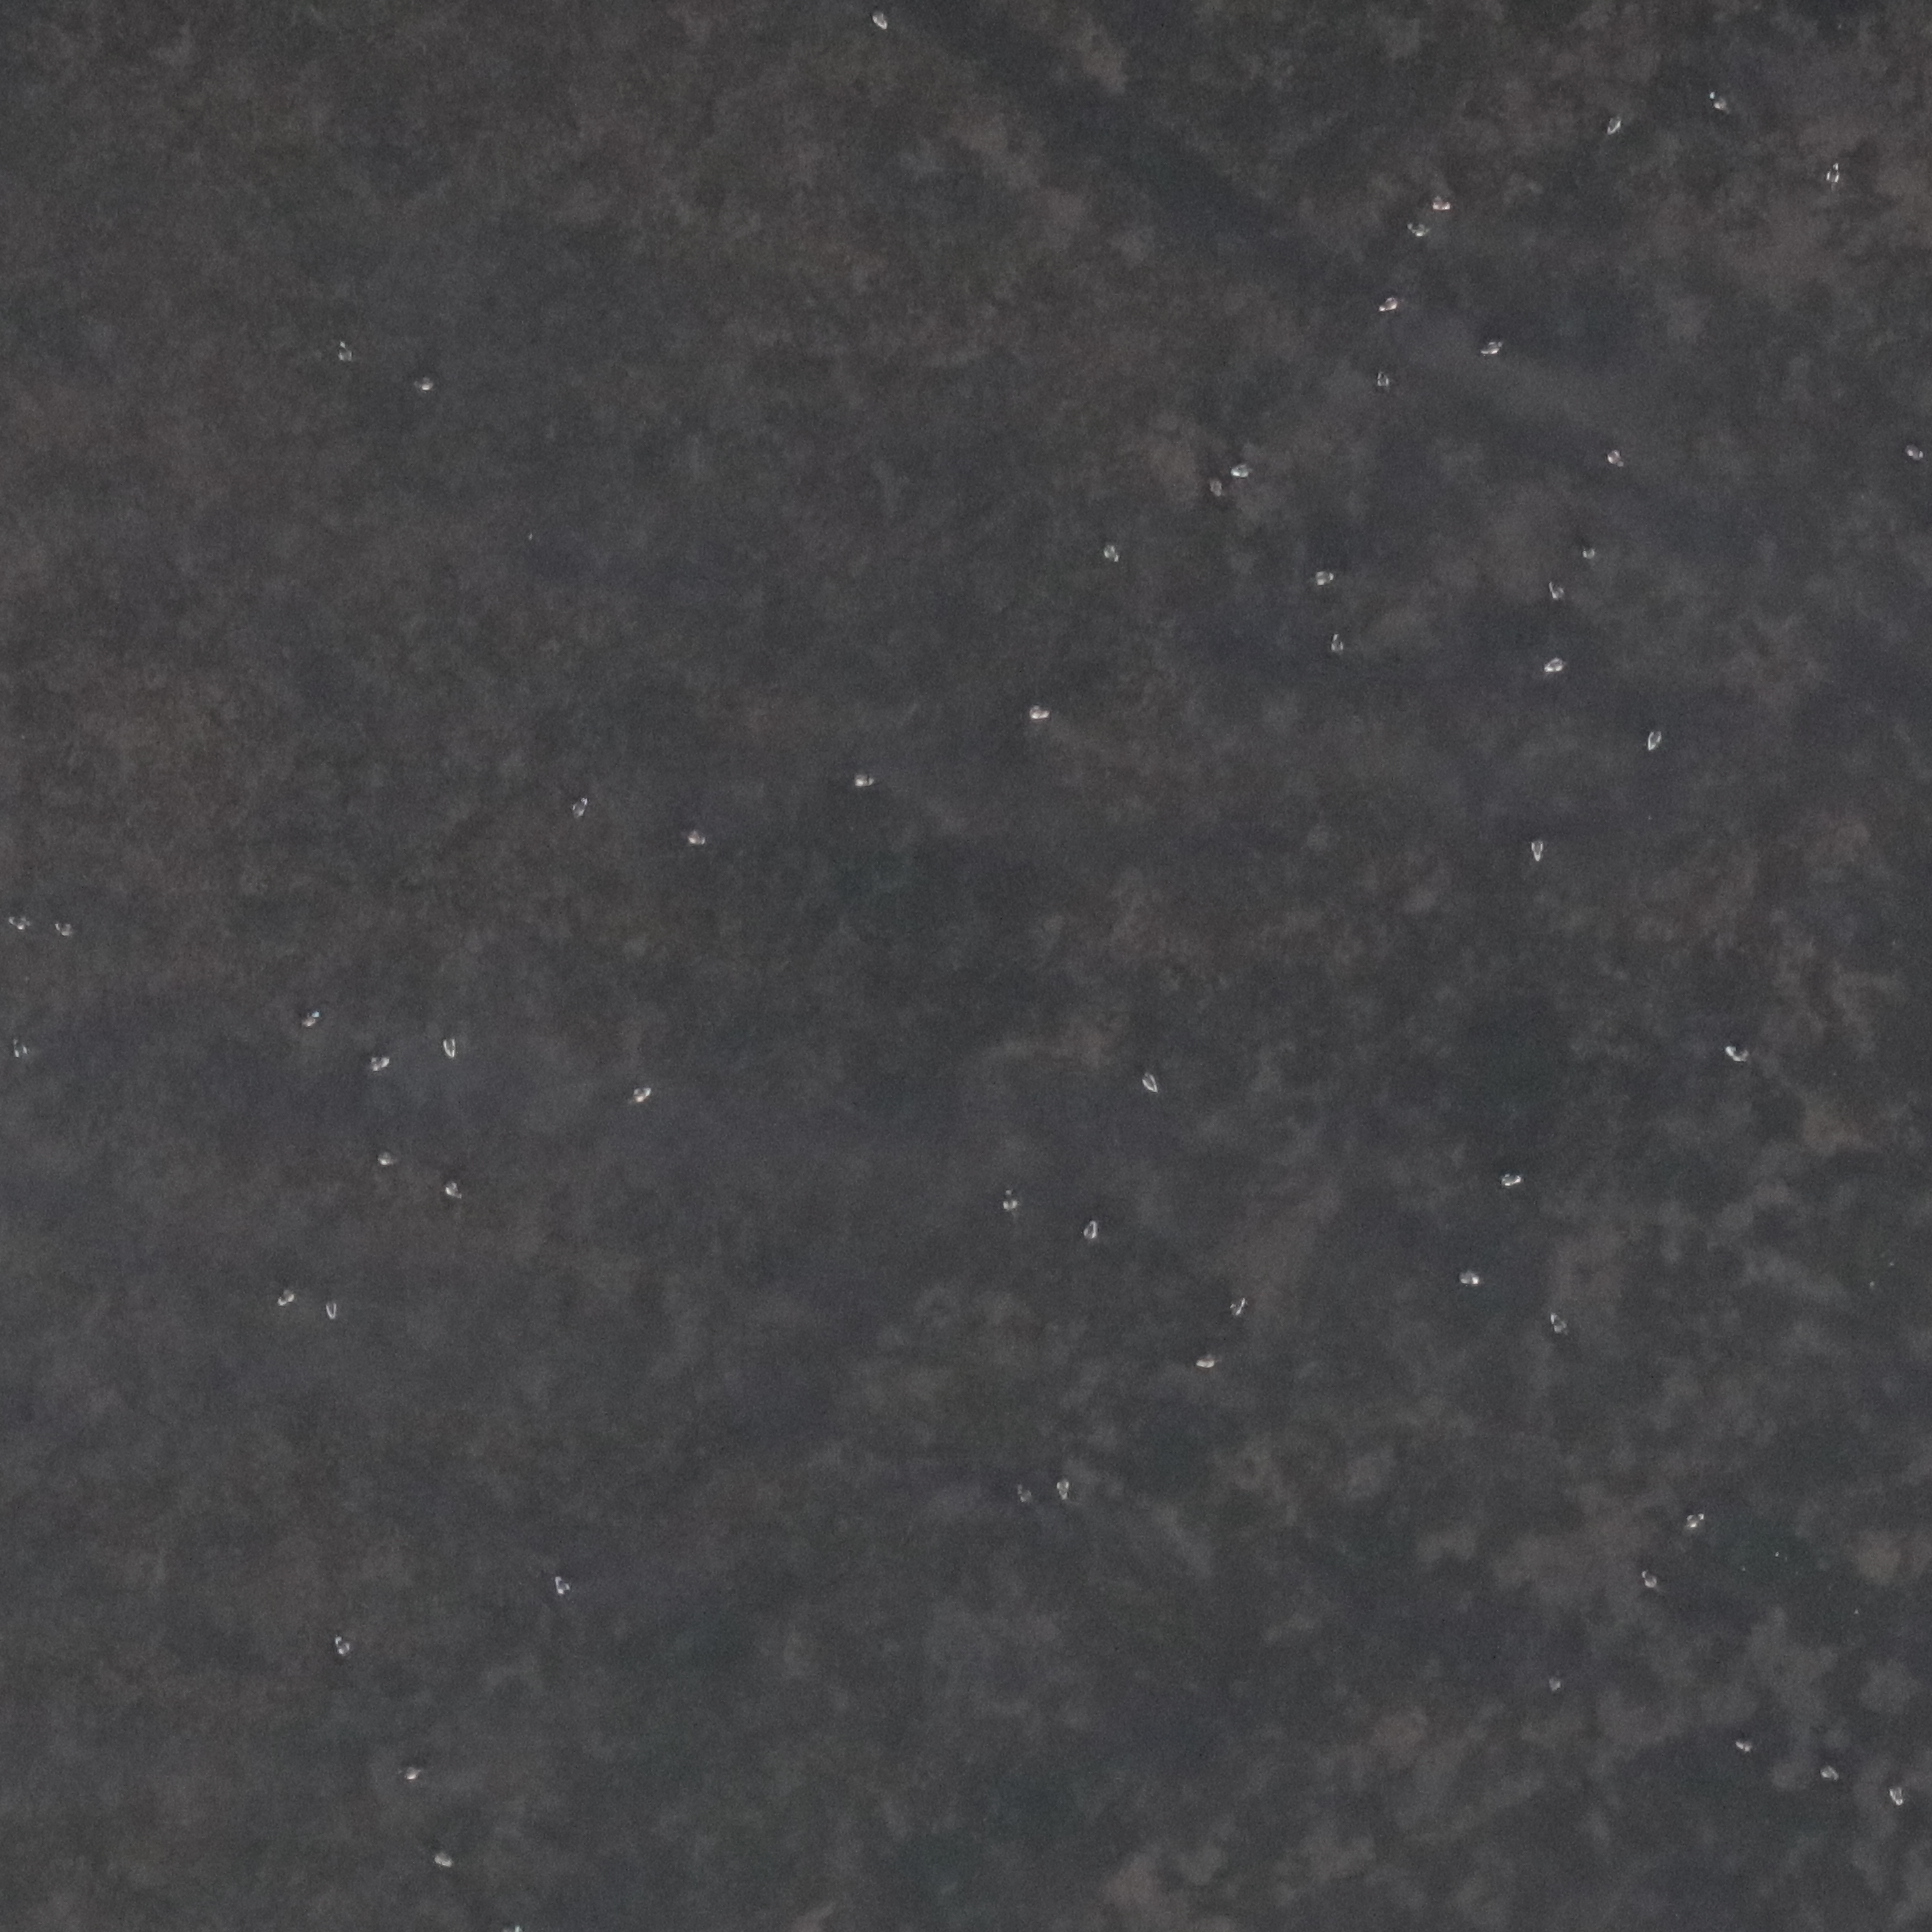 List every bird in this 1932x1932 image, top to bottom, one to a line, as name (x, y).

brant (877, 18)
brant (1719, 105)
brant (1614, 124)
brant (1833, 175)
brant (1440, 203)
brant (1418, 230)
brant (1390, 304)
brant (1493, 348)
brant (346, 353)
brant (1382, 380)
brant (425, 384)
brant (1914, 452)
brant (1614, 458)
brant (1245, 465)
brant (1216, 487)
brant (1111, 552)
brant (1588, 552)
brant (1323, 578)
brant (1556, 592)
brant (1336, 644)
brant (1552, 664)
brant (1036, 713)
brant (1654, 739)
brant (863, 779)
brant (579, 808)
brant (695, 836)
brant (1535, 847)
brant (21, 924)
brant (62, 927)
brant (310, 1020)
brant (449, 1046)
brant (8, 1051)
brant (1739, 1054)
brant (379, 1062)
brant (1149, 1082)
brant (641, 1094)
brant (388, 1158)
brant (1510, 1180)
brant (452, 1189)
brant (1010, 1202)
brant (1093, 1227)
brant (1468, 1279)
brant (287, 1295)
brant (1237, 1307)
brant (334, 1314)
brant (1561, 1329)
brant (1205, 1361)
brant (1061, 1486)
brant (1026, 1494)
brant (1693, 1521)
brant (1649, 1579)
brant (567, 1591)
brant (342, 1648)
brant (1552, 1681)
brant (1752, 1743)
brant (1825, 1768)
brant (411, 1773)
brant (1901, 1794)
brant (443, 1855)
brant (512, 1930)